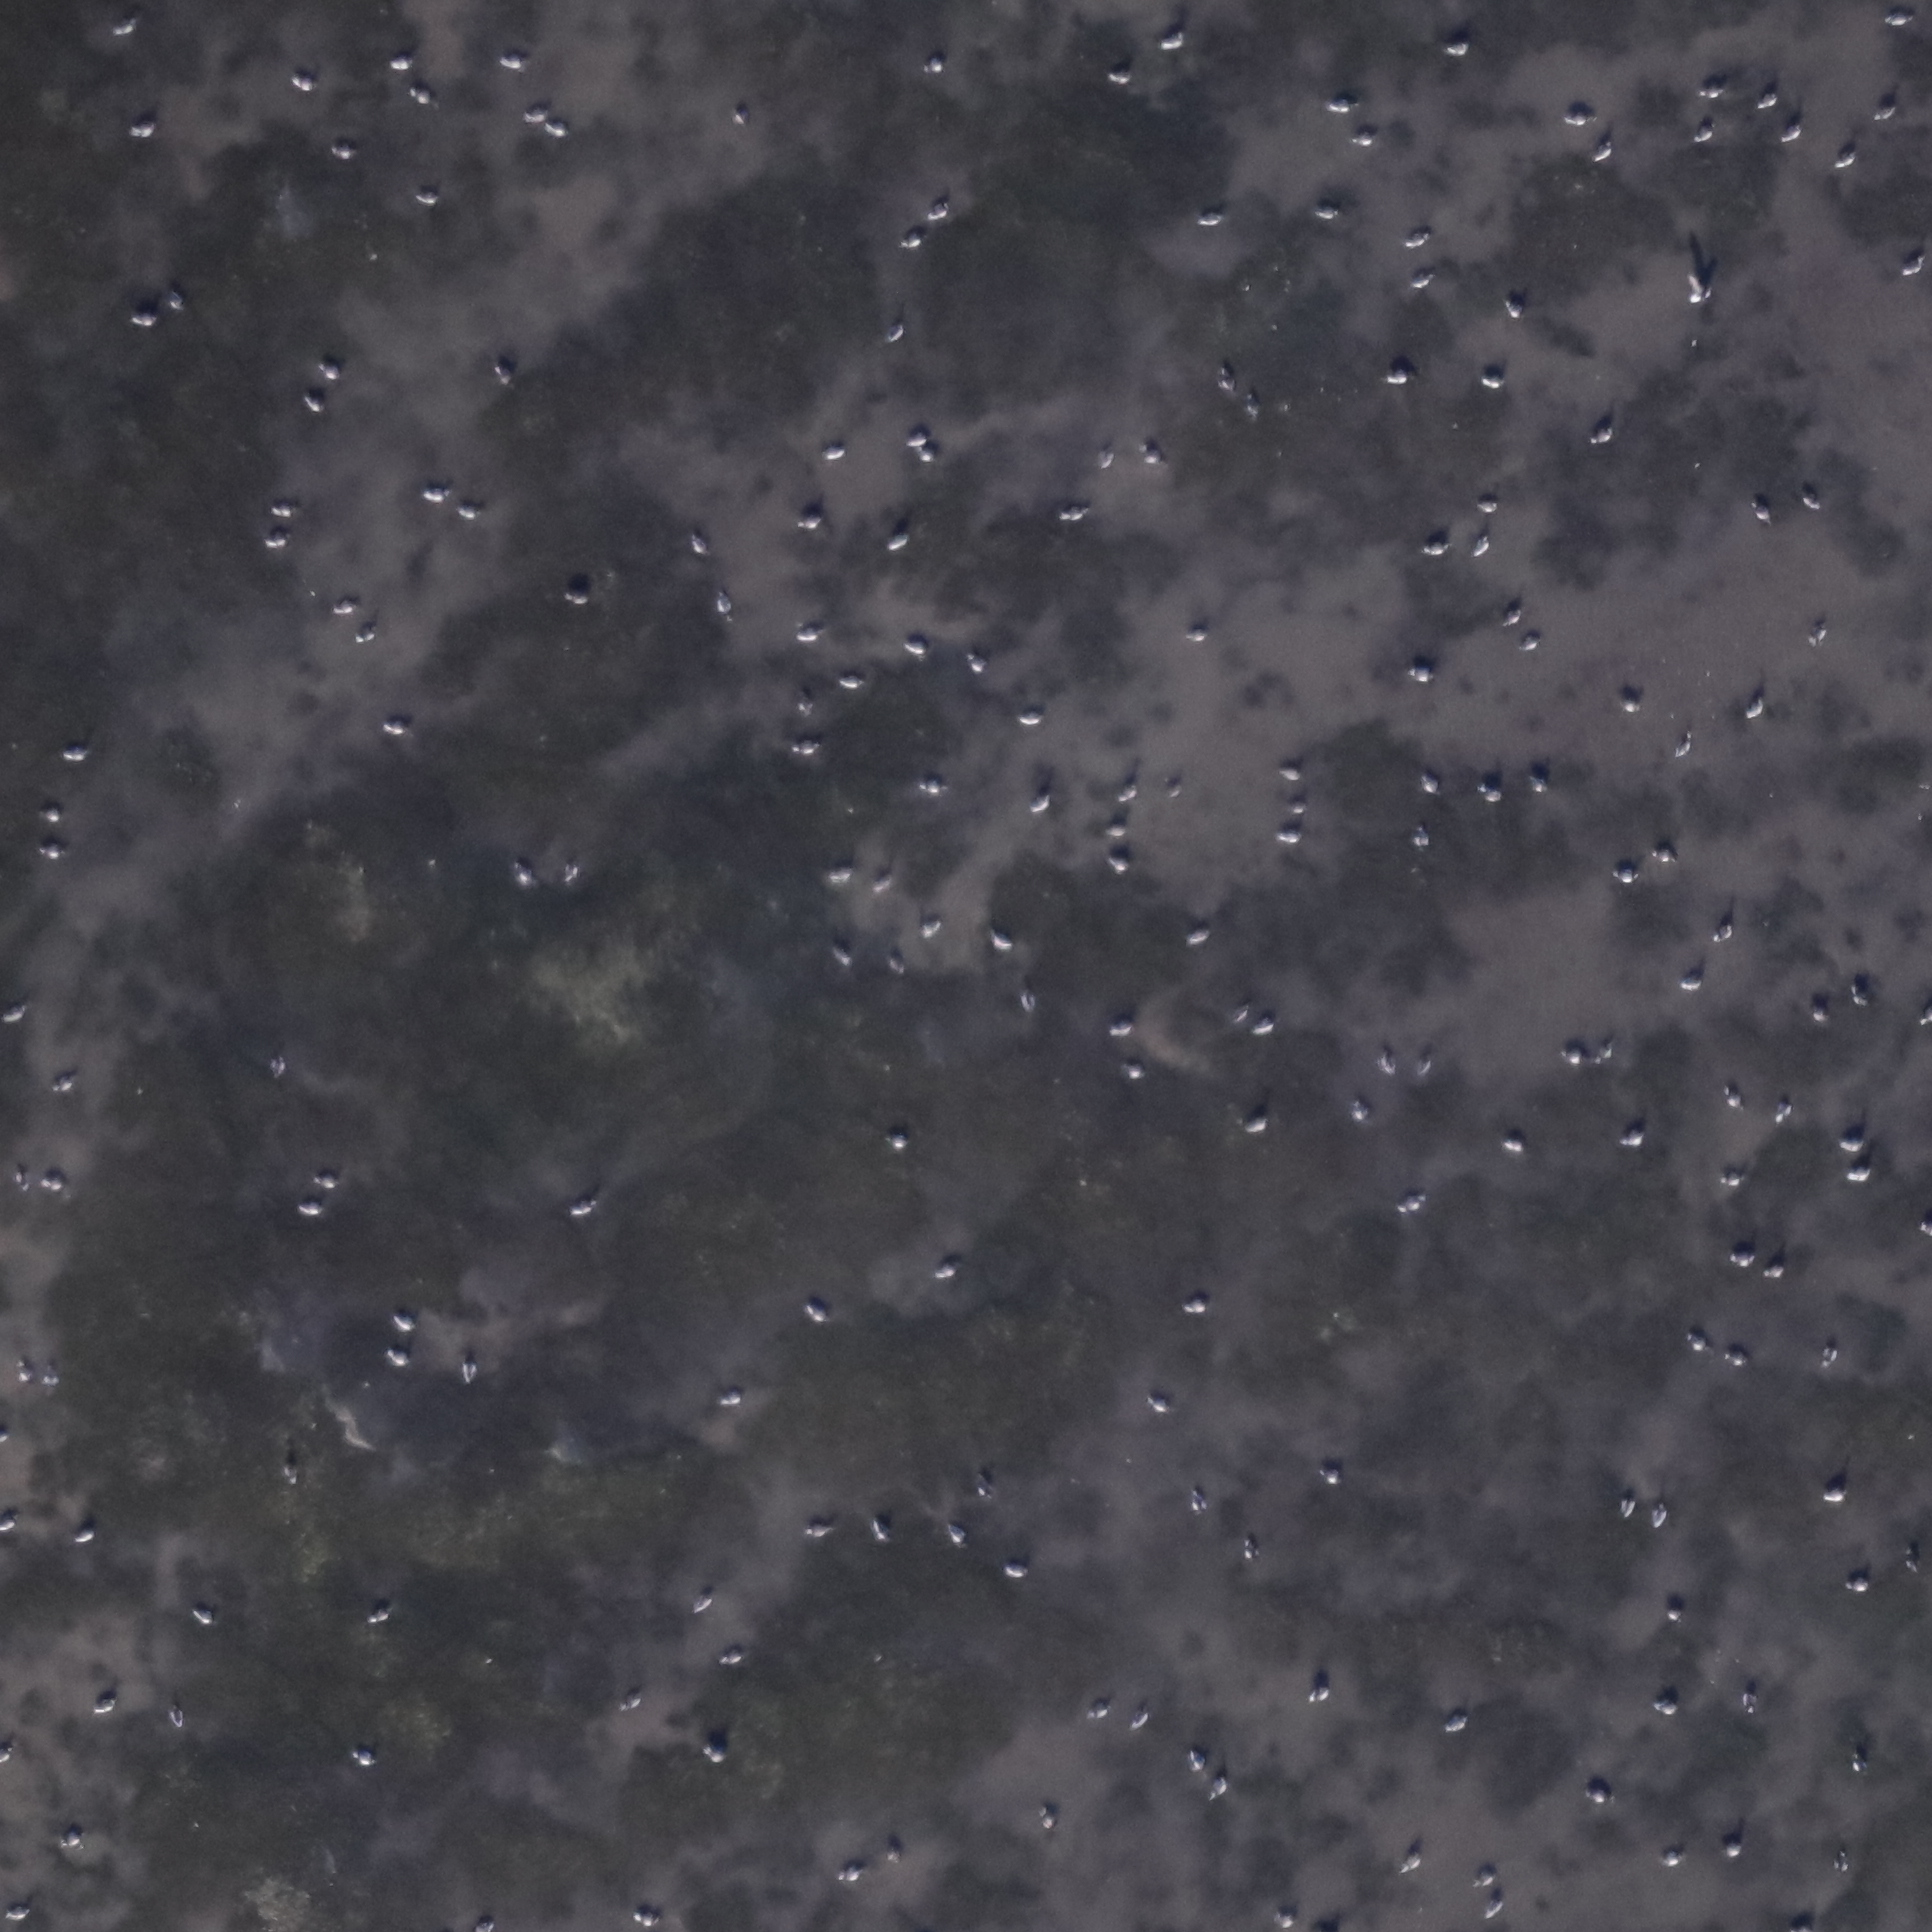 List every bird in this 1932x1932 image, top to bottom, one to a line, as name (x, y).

brant (1902, 14)
brant (123, 25)
brant (1178, 36)
brant (1465, 41)
brant (517, 61)
brant (404, 63)
brant (934, 70)
brant (1113, 73)
brant (308, 78)
brant (1717, 91)
brant (422, 93)
brant (1768, 96)
brant (1352, 99)
brant (1889, 103)
brant (537, 111)
brant (745, 114)
brant (1583, 117)
brant (144, 132)
brant (558, 135)
brant (1796, 136)
brant (1365, 143)
brant (1709, 144)
brant (346, 148)
brant (1611, 150)
brant (1854, 164)
brant (429, 196)
brant (947, 212)
brant (1325, 216)
brant (1206, 227)
brant (914, 242)
brant (1413, 242)
brant (1921, 260)
brant (1425, 275)
brant (1705, 294)
brant (178, 303)
brant (1518, 303)
brant (139, 324)
brant (892, 329)
brant (516, 365)
brant (1221, 370)
brant (338, 371)
brant (1501, 371)
brant (1397, 377)
brant (314, 400)
brant (1250, 412)
brant (1604, 428)
brant (916, 437)
brant (940, 454)
brant (836, 456)
brant (1152, 456)
brant (1110, 462)
brant (438, 490)
brant (1816, 500)
brant (1499, 505)
brant (287, 511)
brant (472, 513)
brant (1075, 515)
brant (1766, 515)
brant (810, 523)
brant (283, 531)
brant (903, 539)
brant (1481, 540)
brant (693, 545)
brant (1436, 549)
brant (586, 598)
brant (722, 606)
brant (343, 612)
brant (1514, 624)
brant (810, 627)
brant (1199, 629)
brant (1825, 634)
brant (369, 638)
brant (916, 648)
brant (1543, 650)
brant (975, 655)
brant (1416, 676)
brant (843, 690)
brant (807, 701)
brant (1767, 701)
brant (1640, 707)
brant (1026, 708)
brant (407, 728)
brant (802, 744)
brant (82, 749)
brant (1683, 749)
brant (1288, 770)
brant (1166, 783)
brant (1420, 783)
brant (1544, 788)
brant (942, 789)
brant (1499, 789)
brant (1120, 794)
brant (1029, 804)
brant (1299, 808)
brant (54, 816)
brant (1116, 828)
brant (1293, 842)
brant (1421, 843)
brant (1667, 850)
brant (56, 854)
brant (1116, 859)
brant (529, 866)
brant (838, 869)
brant (566, 874)
brant (1638, 877)
brant (885, 880)
brant (1728, 924)
brant (927, 935)
brant (1194, 941)
brant (1010, 946)
brant (832, 962)
brant (901, 962)
brant (1693, 984)
brant (1869, 990)
brant (1030, 1000)
brant (1825, 1002)
brant (1929, 1009)
brant (1245, 1014)
brant (16, 1018)
brant (1125, 1028)
brant (1265, 1029)
brant (1576, 1053)
brant (1611, 1053)
brant (1385, 1062)
brant (1433, 1062)
brant (278, 1067)
brant (1130, 1071)
brant (69, 1087)
brant (1739, 1088)
brant (1794, 1109)
brant (1363, 1115)
brant (899, 1134)
brant (1252, 1134)
brant (1852, 1135)
brant (1632, 1136)
brant (1511, 1139)
brant (1852, 1168)
brant (18, 1176)
brant (1733, 1179)
brant (329, 1180)
brant (57, 1189)
brant (1416, 1202)
brant (586, 1204)
brant (313, 1214)
brant (1748, 1247)
brant (1781, 1262)
brant (948, 1276)
brant (1197, 1298)
brant (818, 1312)
brant (402, 1321)
brant (1693, 1338)
brant (407, 1353)
brant (1814, 1354)
brant (1738, 1359)
brant (474, 1370)
brant (26, 1371)
brant (58, 1379)
brant (1163, 1392)
brant (740, 1396)
brant (294, 1472)
brant (1327, 1477)
brant (978, 1492)
brant (1837, 1494)
brant (1197, 1503)
brant (1626, 1510)
brant (12, 1516)
brant (1670, 1518)
brant (887, 1522)
brant (834, 1527)
brant (960, 1528)
brant (90, 1541)
brant (1257, 1548)
brant (1921, 1569)
brant (1024, 1570)
brant (1865, 1579)
brant (202, 1605)
brant (700, 1606)
brant (387, 1614)
brant (1678, 1616)
brant (739, 1649)
brant (622, 1694)
brant (1325, 1695)
brant (1750, 1703)
brant (107, 1705)
brant (1671, 1705)
brant (1096, 1707)
brant (178, 1711)
brant (1142, 1716)
brant (1461, 1726)
brant (12, 1741)
brant (367, 1750)
brant (718, 1750)
brant (1191, 1754)
brant (1869, 1763)
brant (1604, 1788)
brant (1220, 1792)
brant (1050, 1818)
brant (85, 1834)
brant (1735, 1842)
brant (898, 1850)
brant (1675, 1858)
brant (1408, 1861)
brant (1841, 1863)
brant (1480, 1869)
brant (859, 1872)
brant (25, 1903)
brant (1494, 1905)
brant (647, 1912)
brant (1279, 1920)
brant (488, 1928)